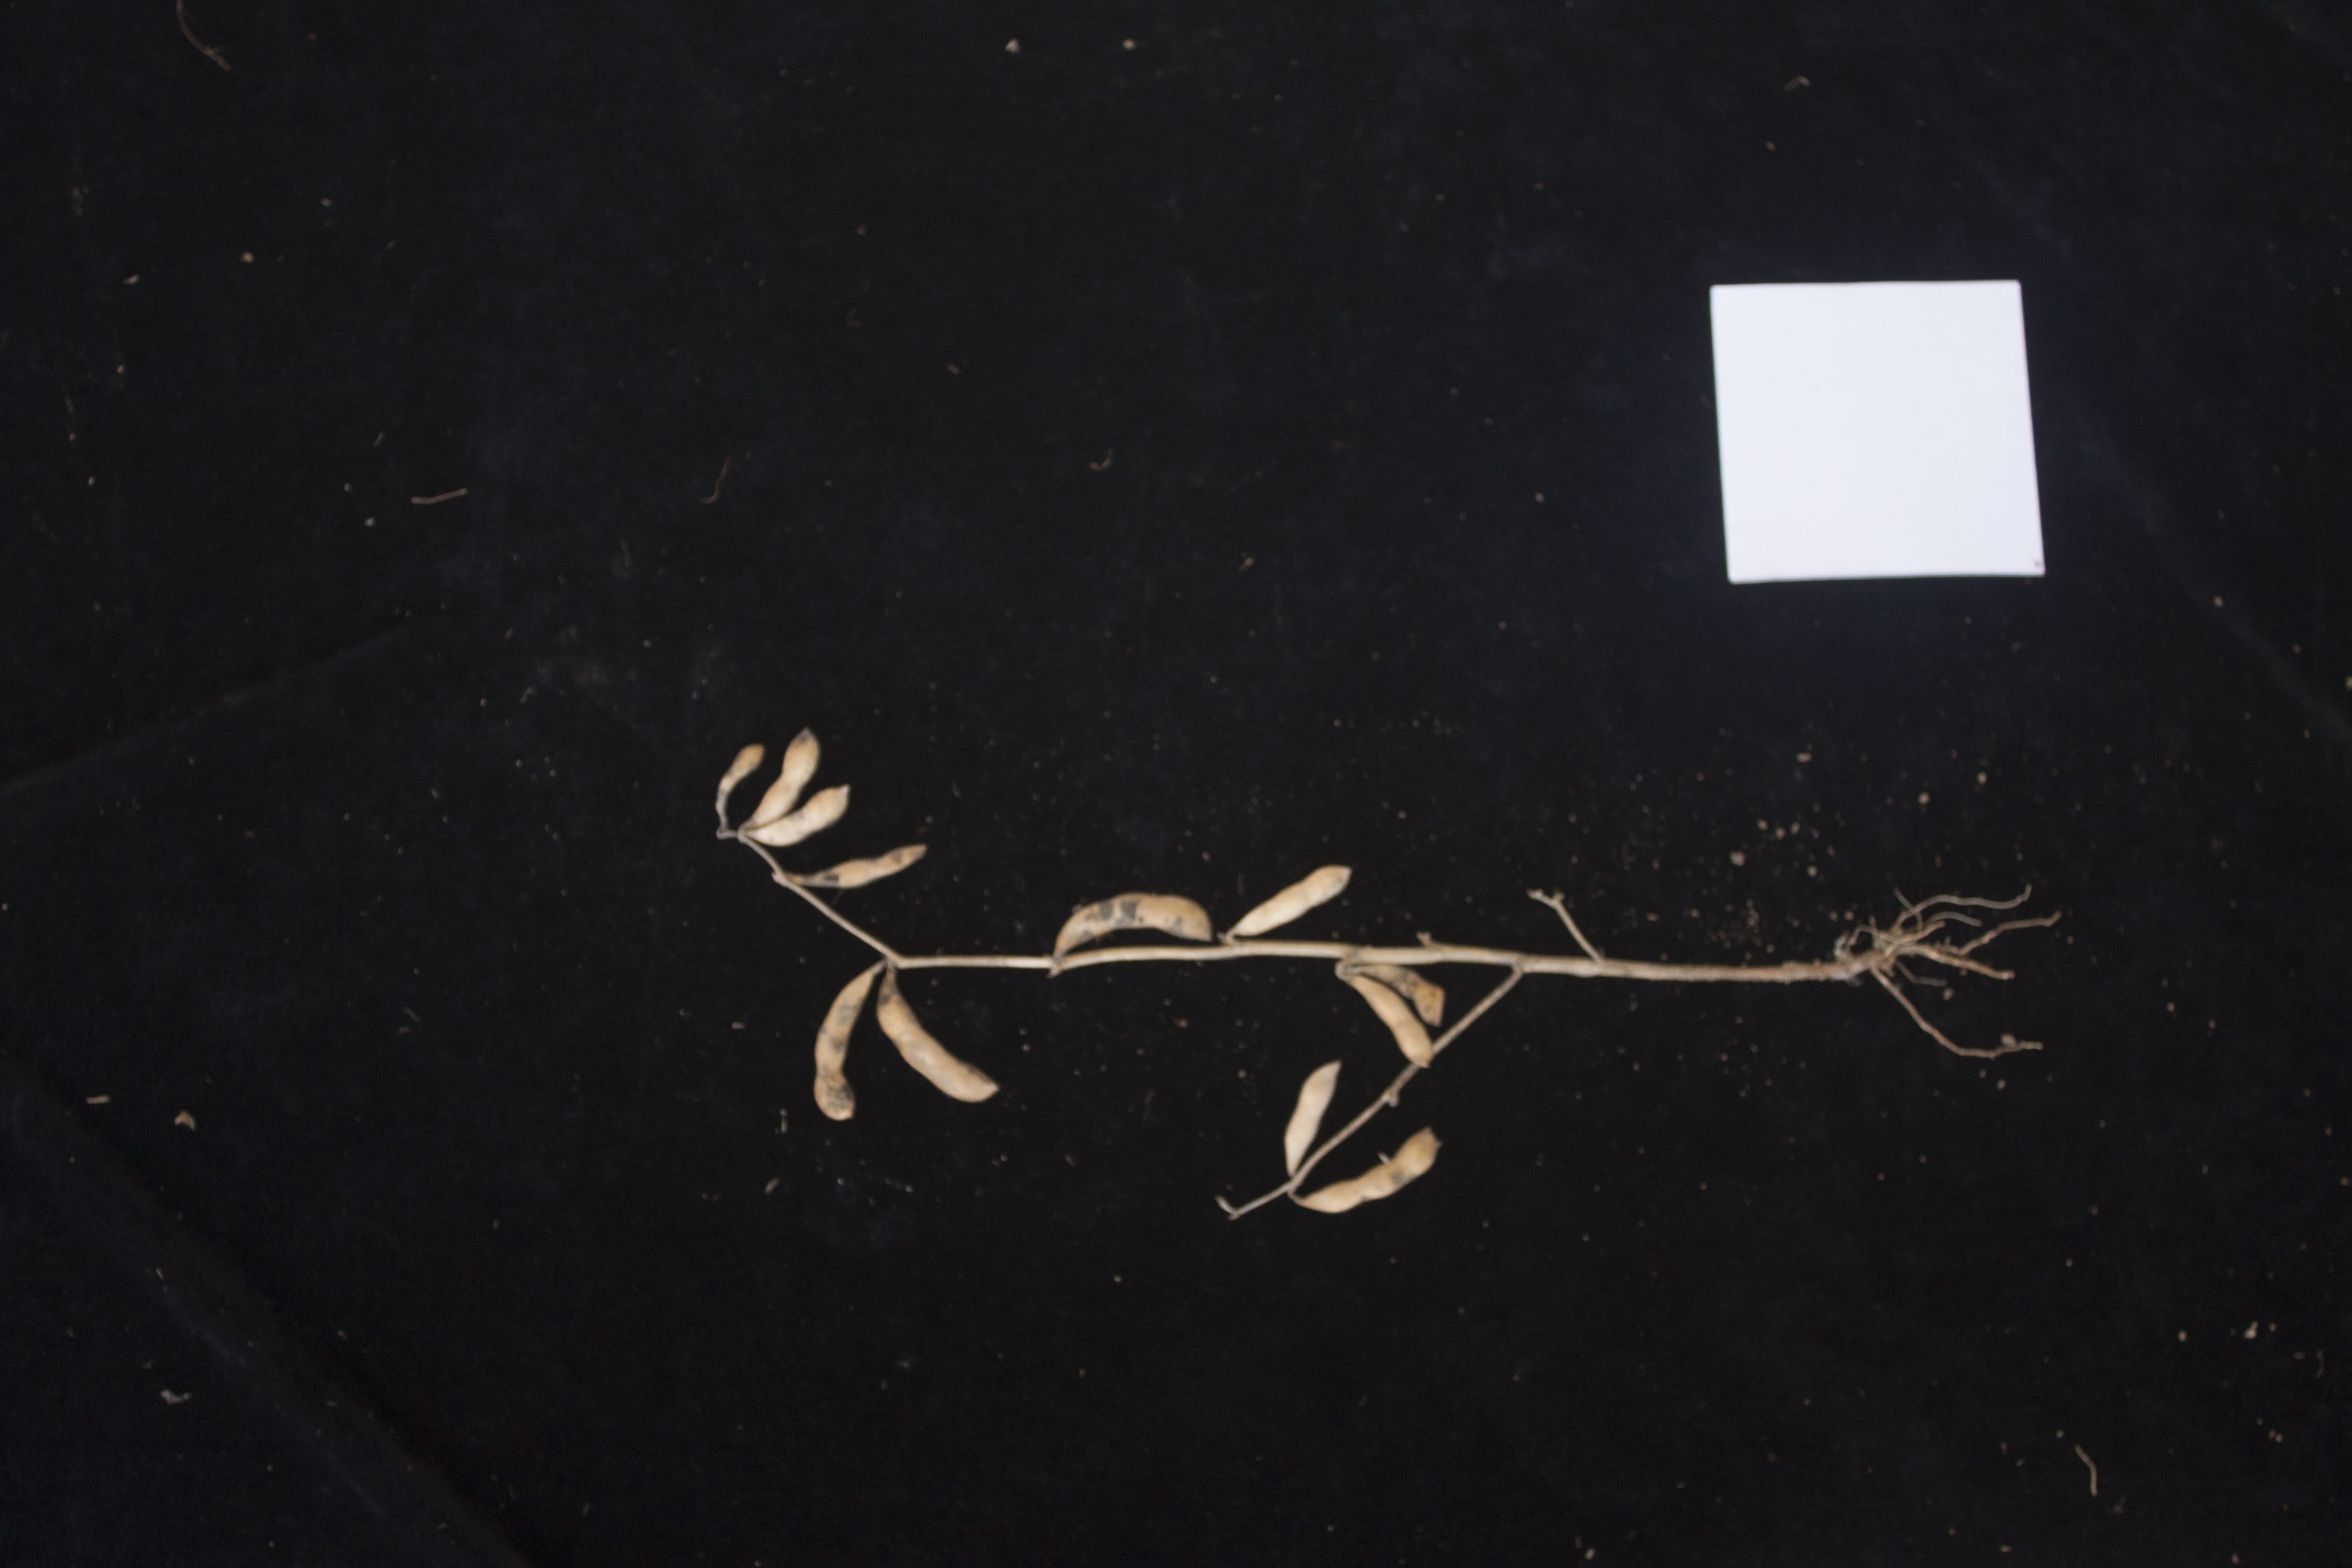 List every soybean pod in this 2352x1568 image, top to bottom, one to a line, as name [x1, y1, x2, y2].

soybean pod [745, 730, 818, 828]
soybean pod [716, 745, 764, 819]
soybean pod [742, 787, 848, 849]
soybean pod [790, 848, 925, 889]
soybean pod [1230, 866, 1349, 936]
soybean pod [1055, 898, 1210, 958]
soybean pod [1348, 964, 1443, 1026]
soybean pod [815, 965, 882, 1121]
soybean pod [879, 967, 997, 1103]
soybean pod [1340, 977, 1433, 1069]
soybean pod [1285, 1063, 1340, 1174]
soybean pod [1297, 1131, 1434, 1214]